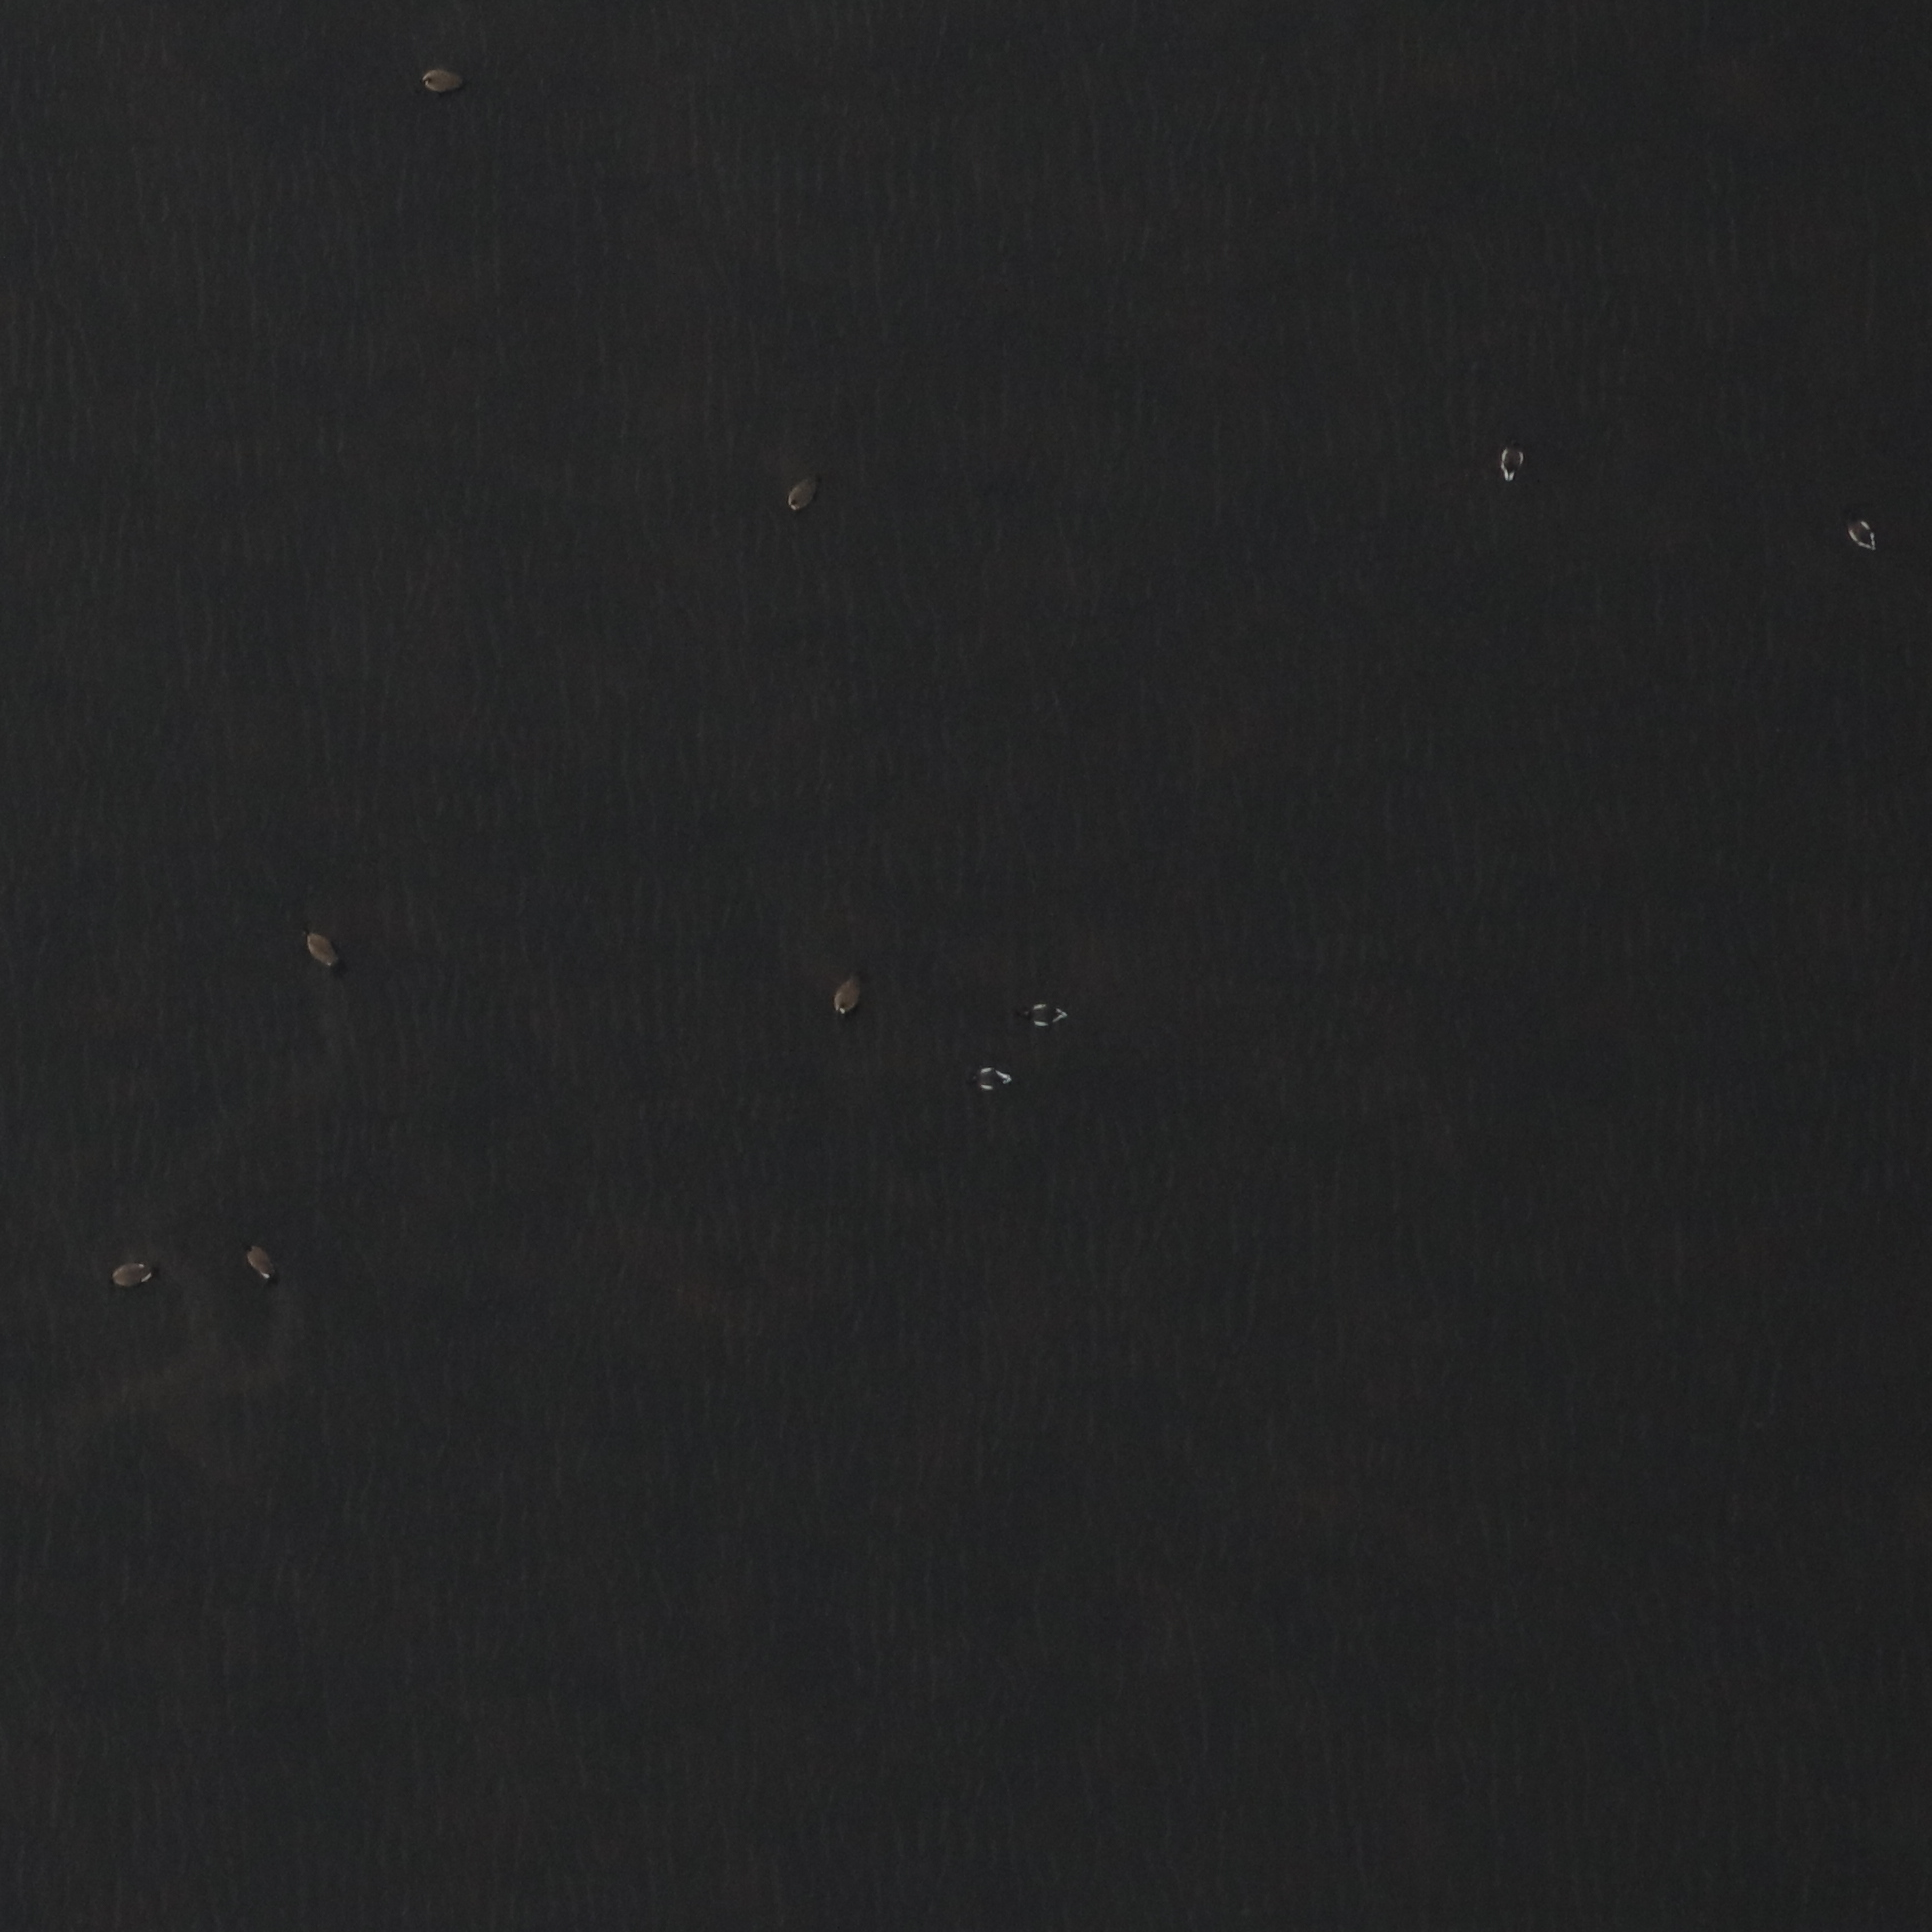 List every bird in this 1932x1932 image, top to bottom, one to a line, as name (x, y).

Canada goose (442, 80)
brant (1513, 460)
Canada goose (802, 495)
brant (1861, 536)
Canada goose (319, 948)
Canada goose (849, 993)
brant (1043, 1015)
brant (991, 1080)
Canada goose (260, 1262)
Canada goose (127, 1271)